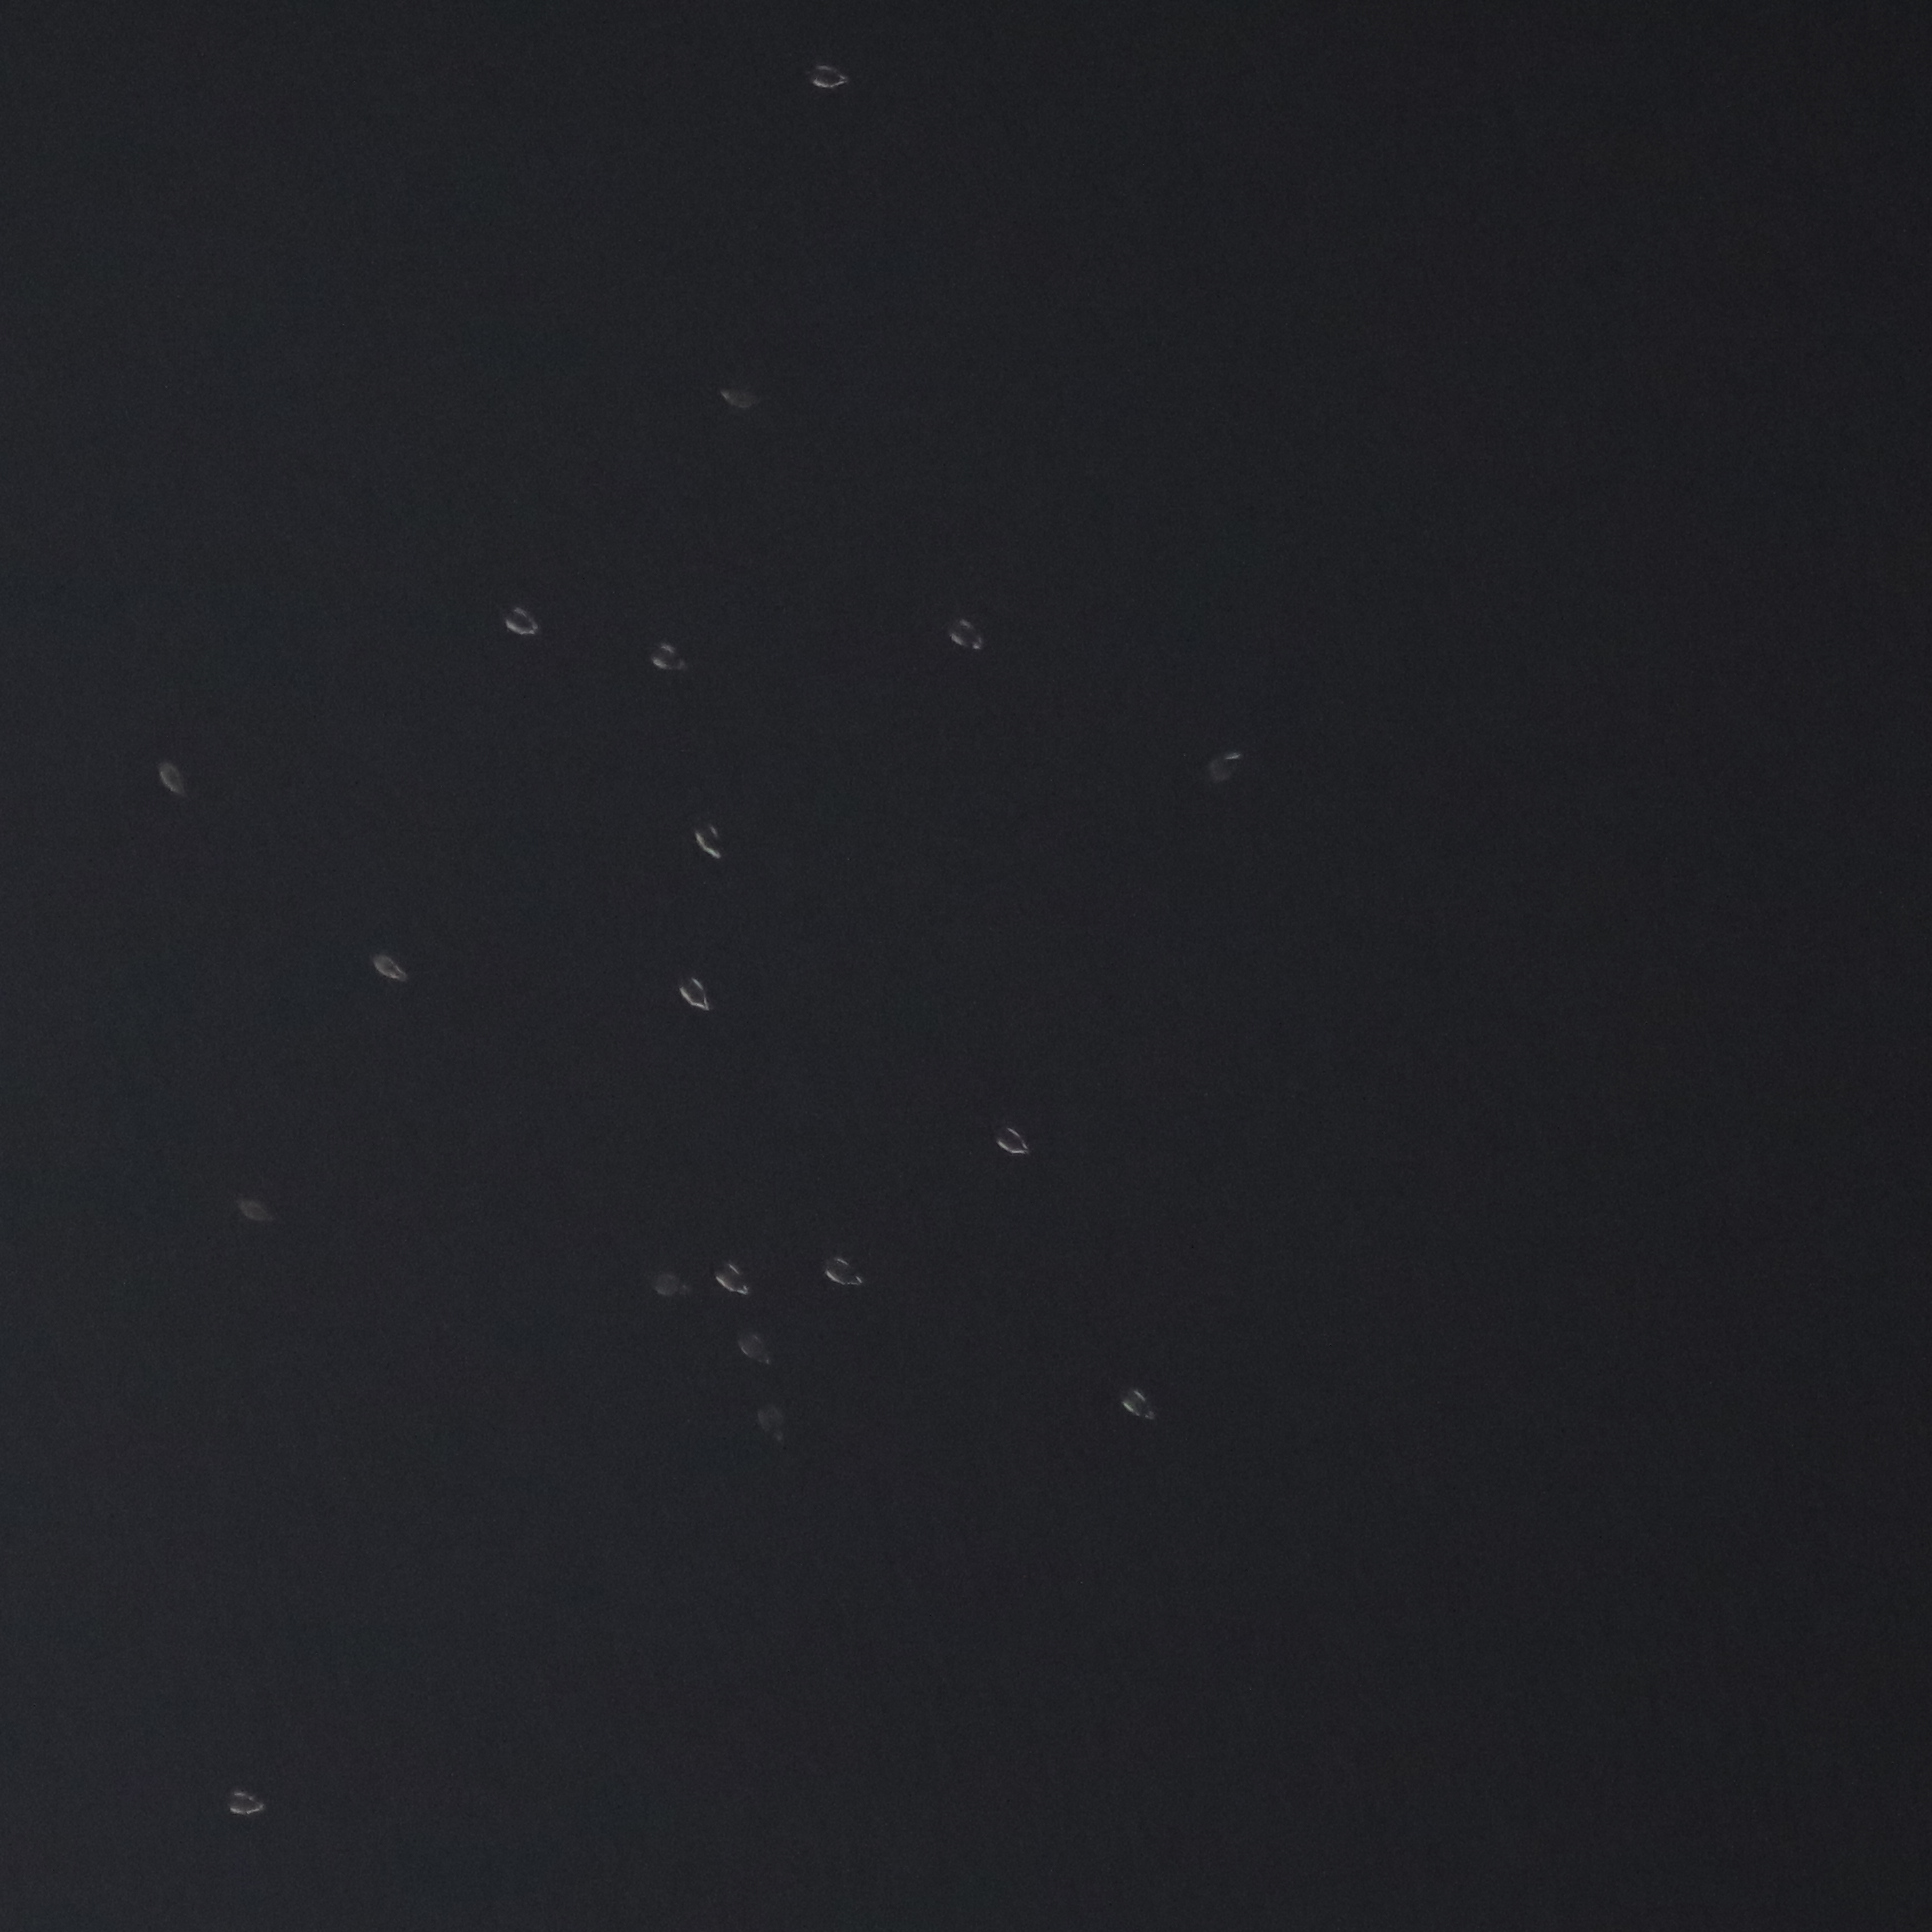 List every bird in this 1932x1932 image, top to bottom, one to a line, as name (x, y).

brant (824, 77)
brant (733, 397)
brant (519, 619)
brant (970, 630)
brant (663, 653)
brant (1223, 768)
brant (171, 777)
brant (710, 837)
brant (388, 961)
brant (692, 990)
brant (1010, 1139)
brant (248, 1208)
brant (841, 1269)
brant (729, 1277)
brant (668, 1281)
brant (753, 1346)
brant (1131, 1407)
brant (772, 1426)
brant (241, 1800)